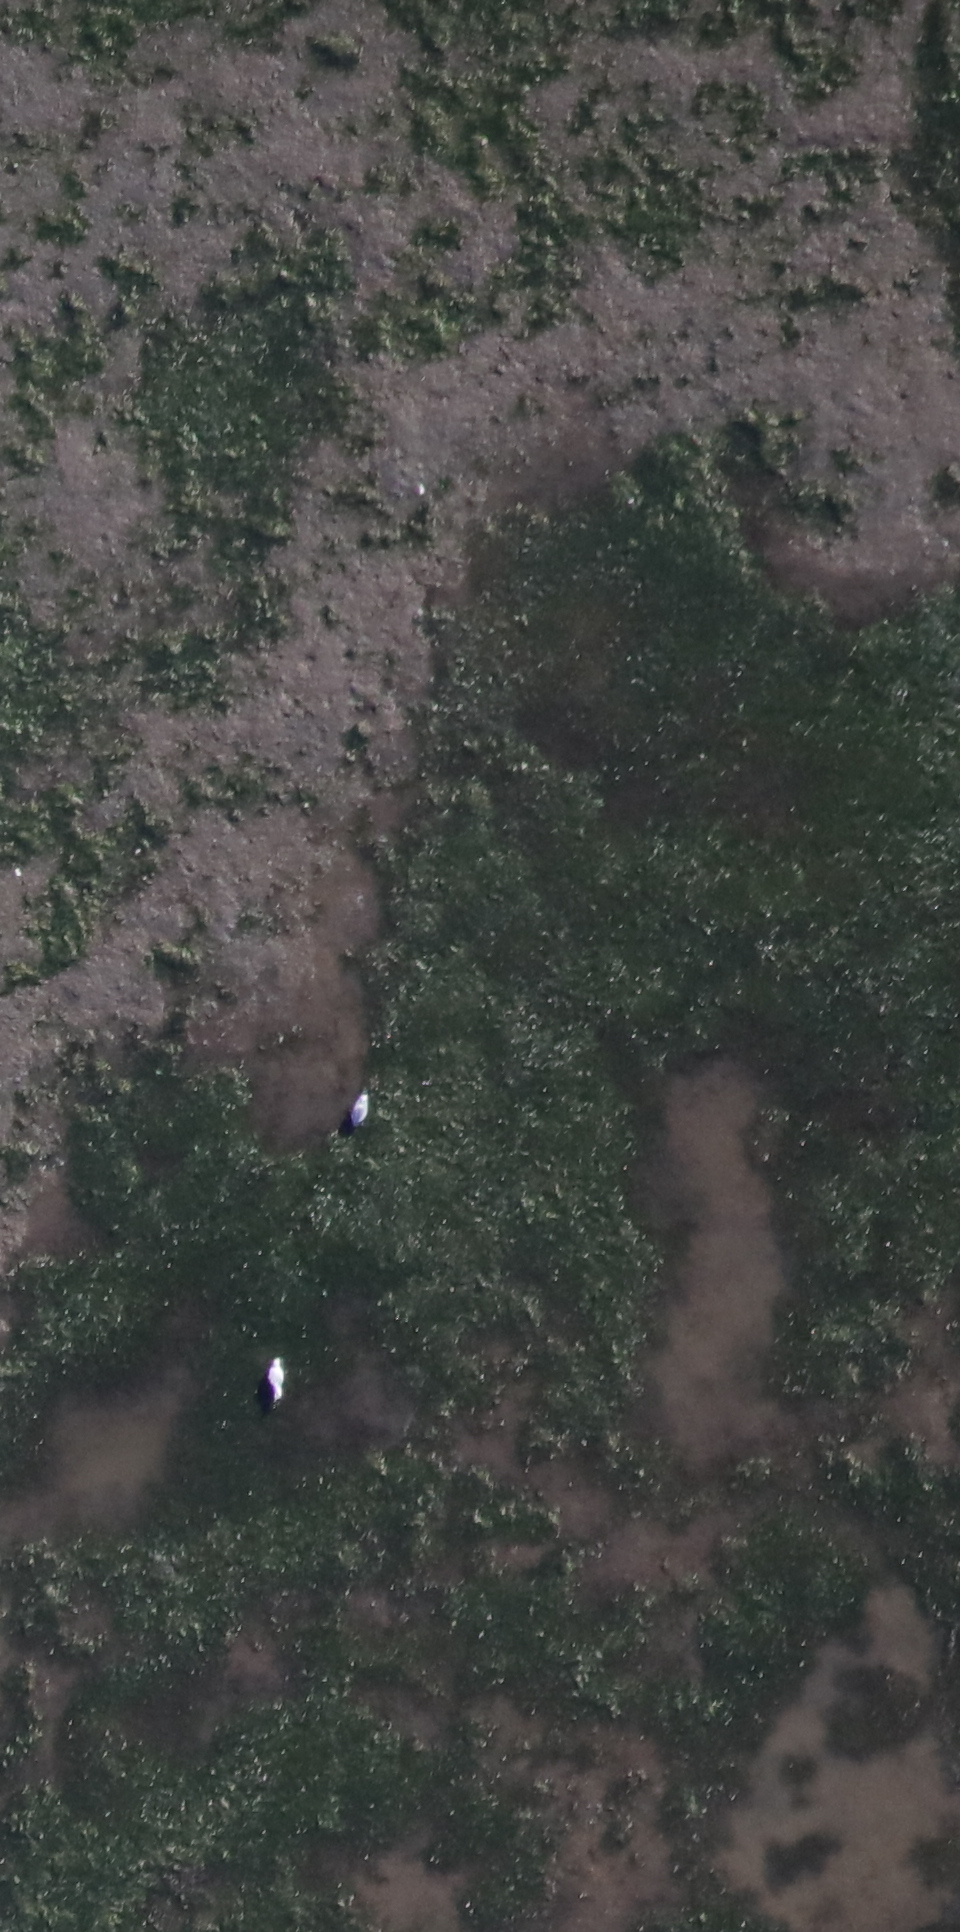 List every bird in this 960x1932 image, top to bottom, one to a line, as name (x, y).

gull (361, 1109)
gull (275, 1380)